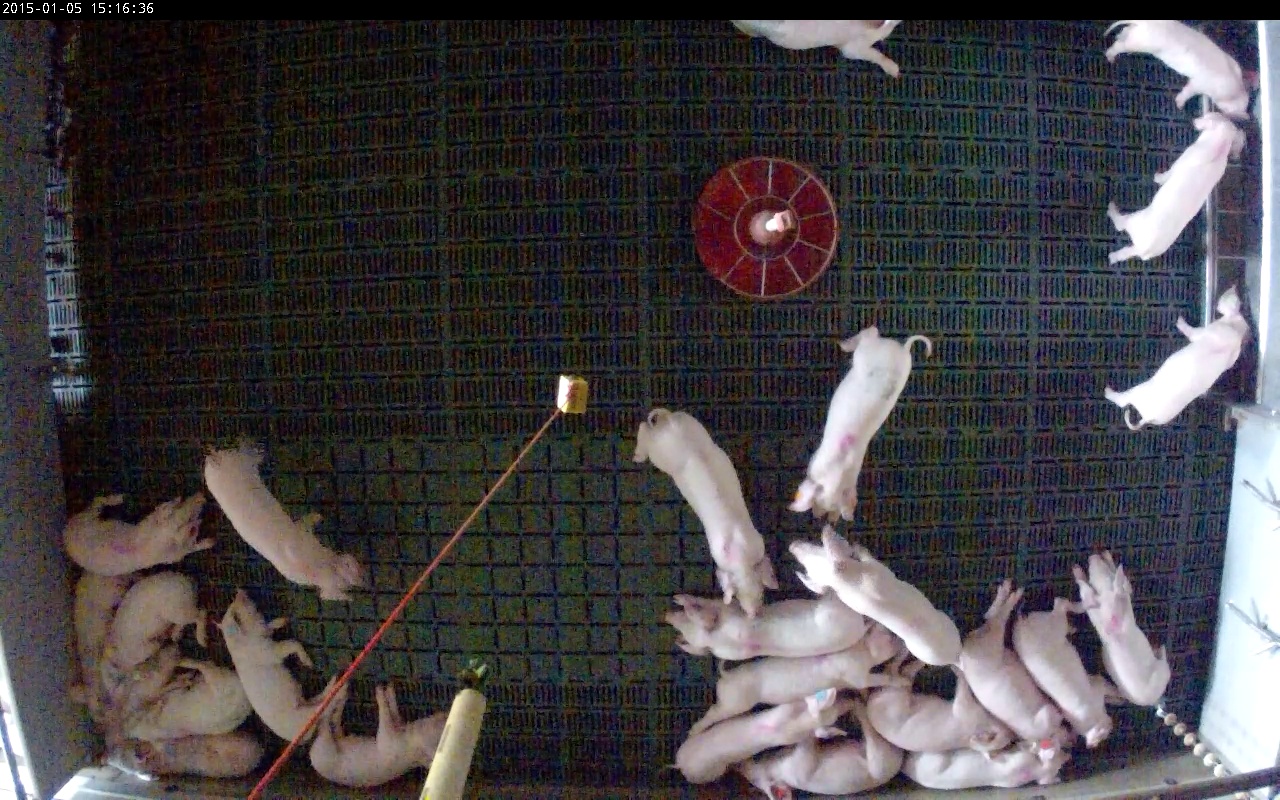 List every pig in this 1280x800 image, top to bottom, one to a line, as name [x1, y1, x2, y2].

pig [733, 19, 905, 80]
pig [1106, 22, 1259, 119]
pig [1102, 114, 1246, 260]
pig [1103, 284, 1253, 433]
pig [788, 325, 935, 527]
pig [632, 407, 780, 625]
pig [201, 441, 367, 604]
pig [61, 494, 213, 577]
pig [789, 527, 965, 666]
pig [1074, 547, 1173, 708]
pig [68, 569, 133, 735]
pig [81, 572, 208, 709]
pig [958, 577, 1077, 754]
pig [215, 585, 350, 747]
pig [661, 589, 876, 662]
pig [1011, 595, 1125, 747]
pig [687, 622, 914, 738]
pig [105, 642, 194, 754]
pig [868, 650, 1018, 768]
pig [117, 657, 252, 752]
pig [309, 681, 447, 789]
pig [664, 690, 857, 784]
pig [732, 698, 904, 799]
pig [100, 732, 267, 782]
pig [901, 739, 1071, 790]